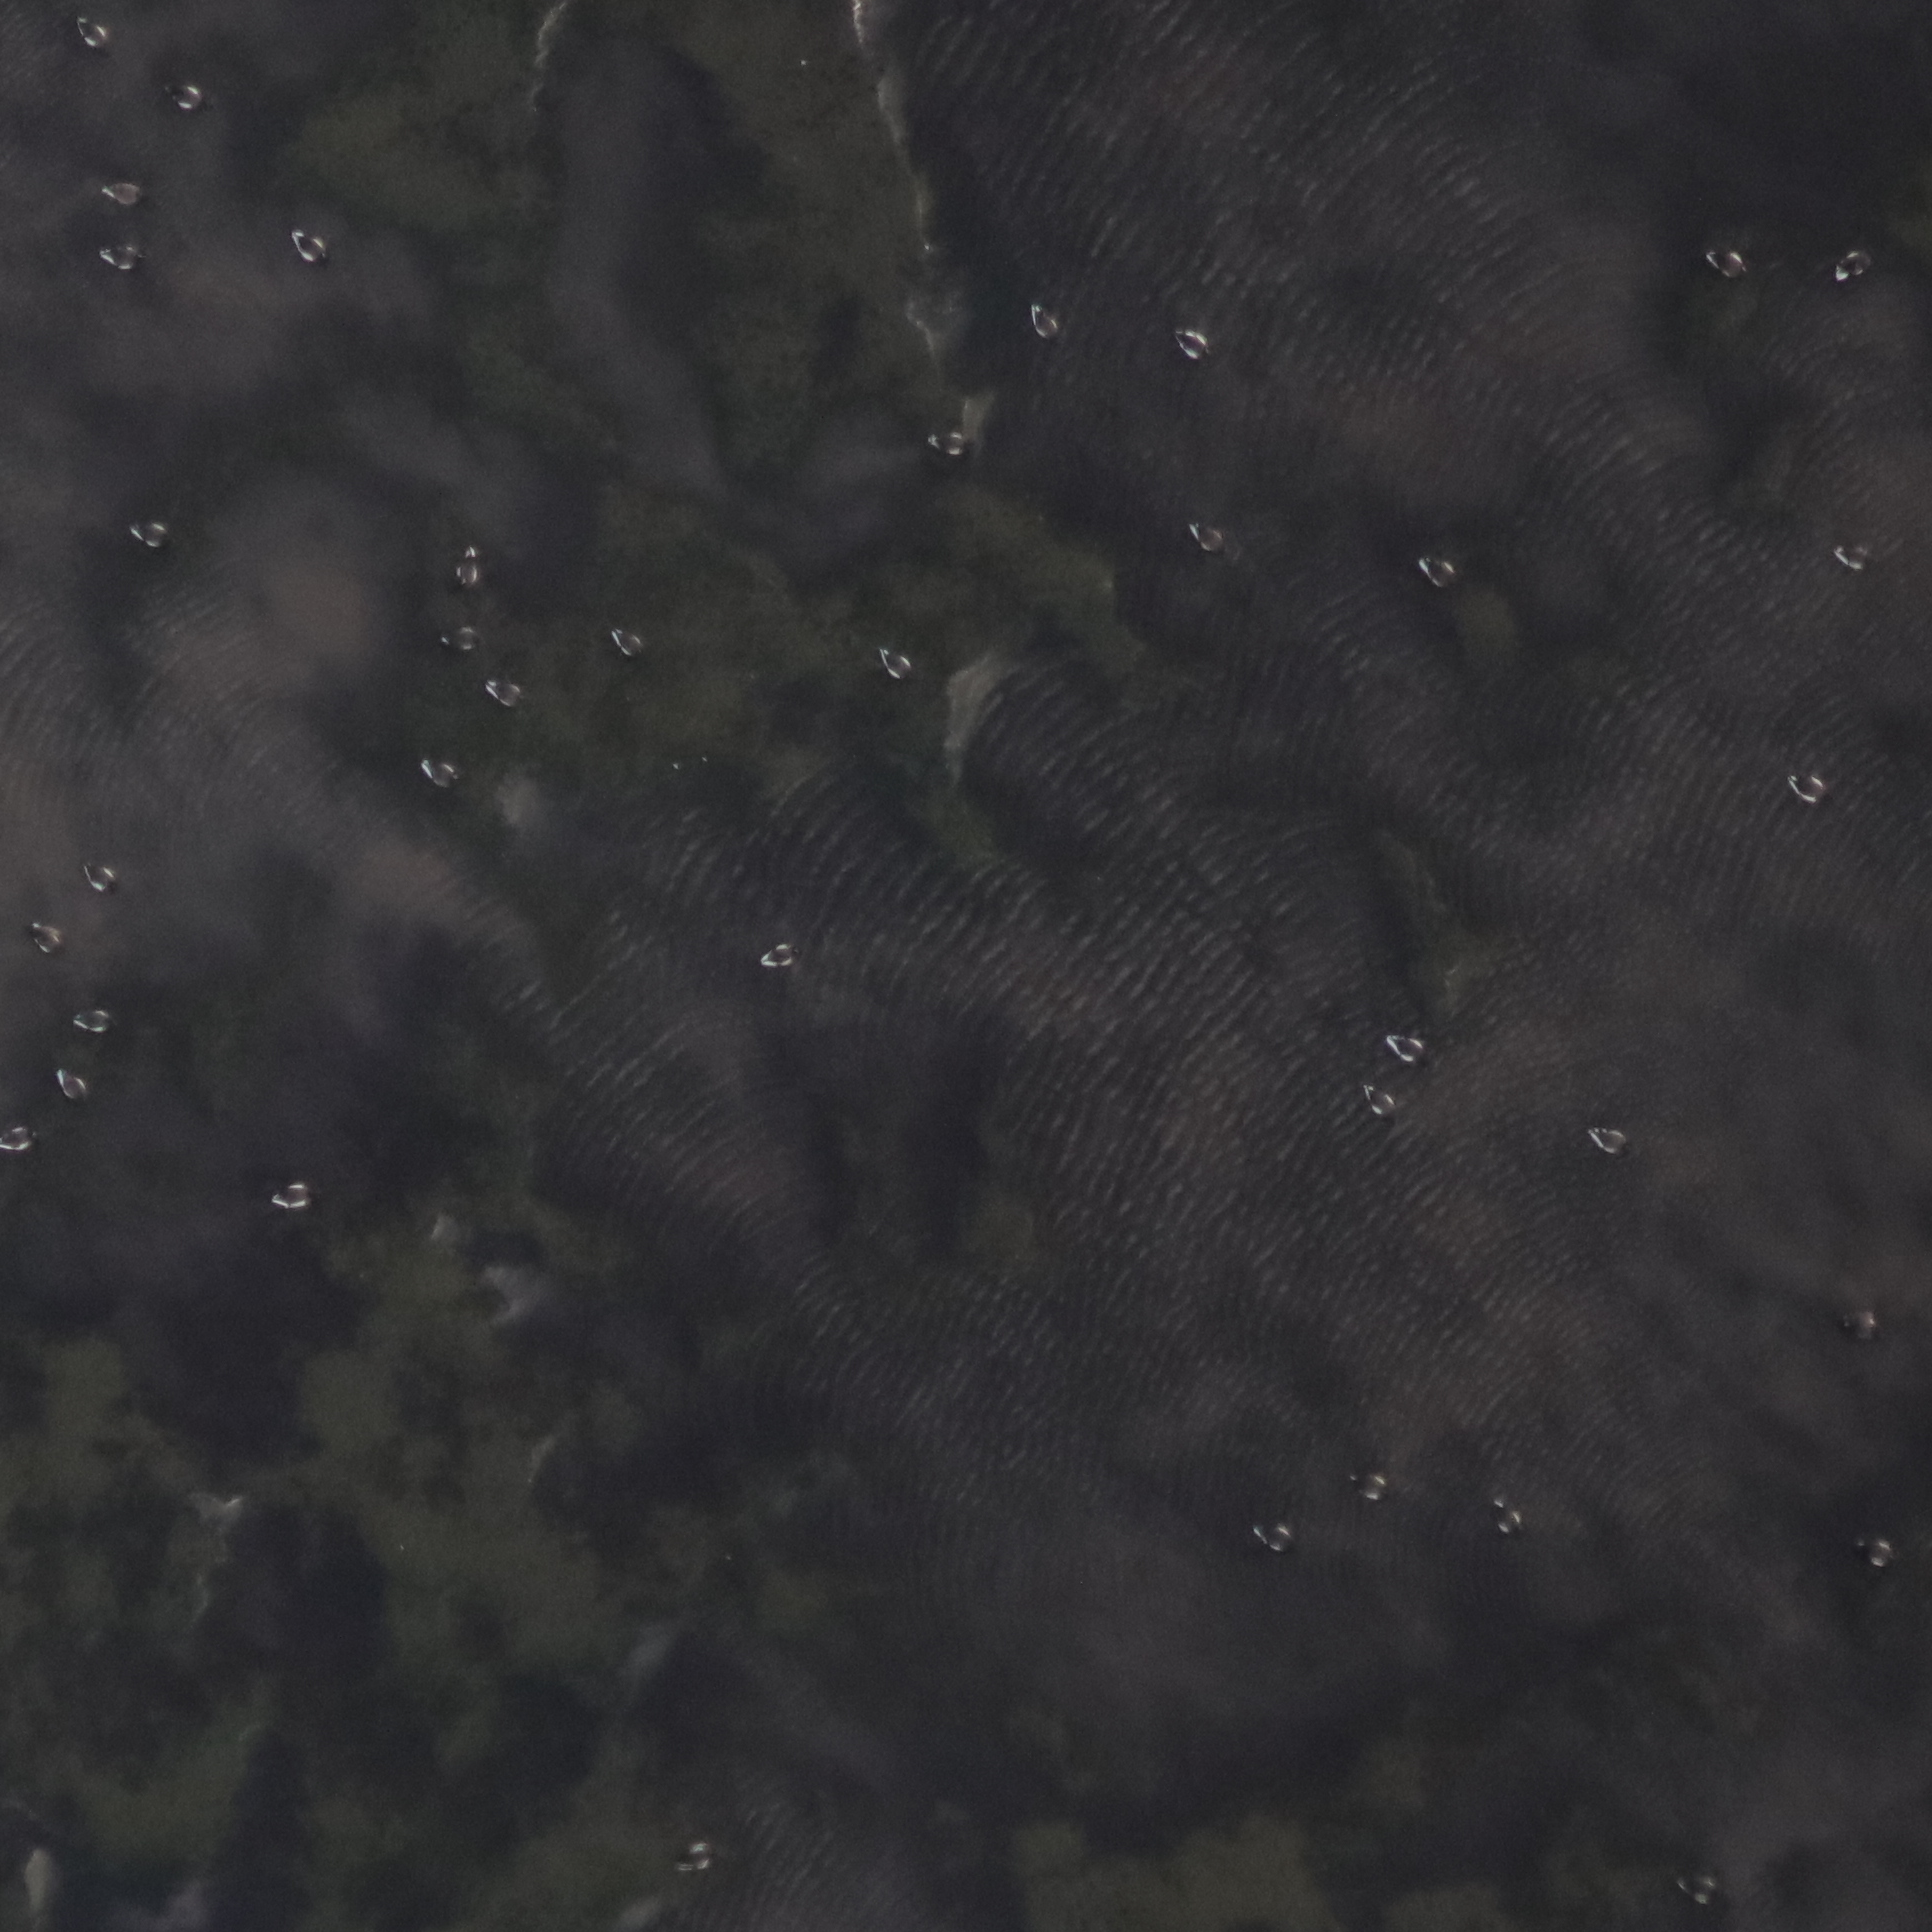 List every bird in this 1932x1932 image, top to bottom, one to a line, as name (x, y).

brant (93, 26)
brant (188, 99)
brant (125, 194)
brant (310, 249)
brant (123, 256)
brant (1728, 263)
brant (1853, 265)
brant (1046, 324)
brant (1191, 346)
brant (952, 442)
brant (152, 533)
brant (1208, 536)
brant (1850, 558)
brant (467, 572)
brant (1439, 574)
brant (459, 639)
brant (628, 643)
brant (895, 665)
brant (507, 693)
brant (438, 773)
brant (1810, 788)
brant (101, 879)
brant (47, 939)
brant (781, 956)
brant (95, 1021)
brant (1409, 1048)
brant (73, 1087)
brant (1382, 1101)
brant (16, 1137)
brant (1610, 1142)
brant (296, 1195)
brant (1864, 1326)
brant (1370, 1486)
brant (1506, 1517)
brant (1274, 1536)
brant (1877, 1552)
brant (699, 1861)
brant (1697, 1885)